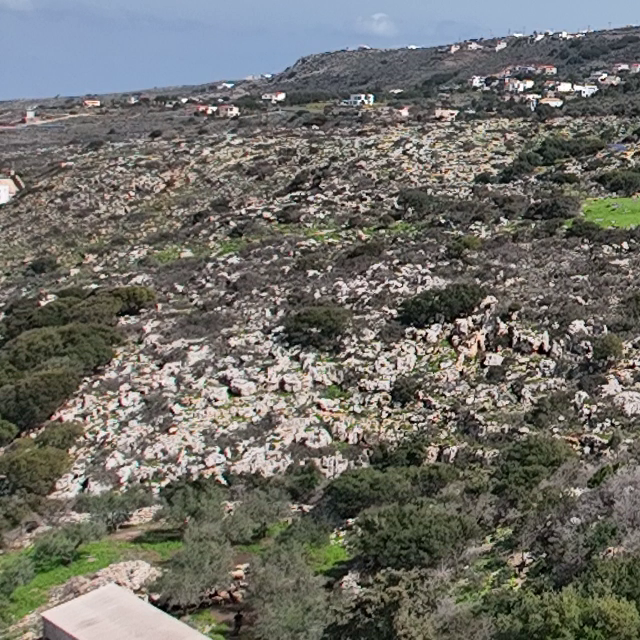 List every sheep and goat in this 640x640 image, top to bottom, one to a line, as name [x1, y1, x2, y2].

None